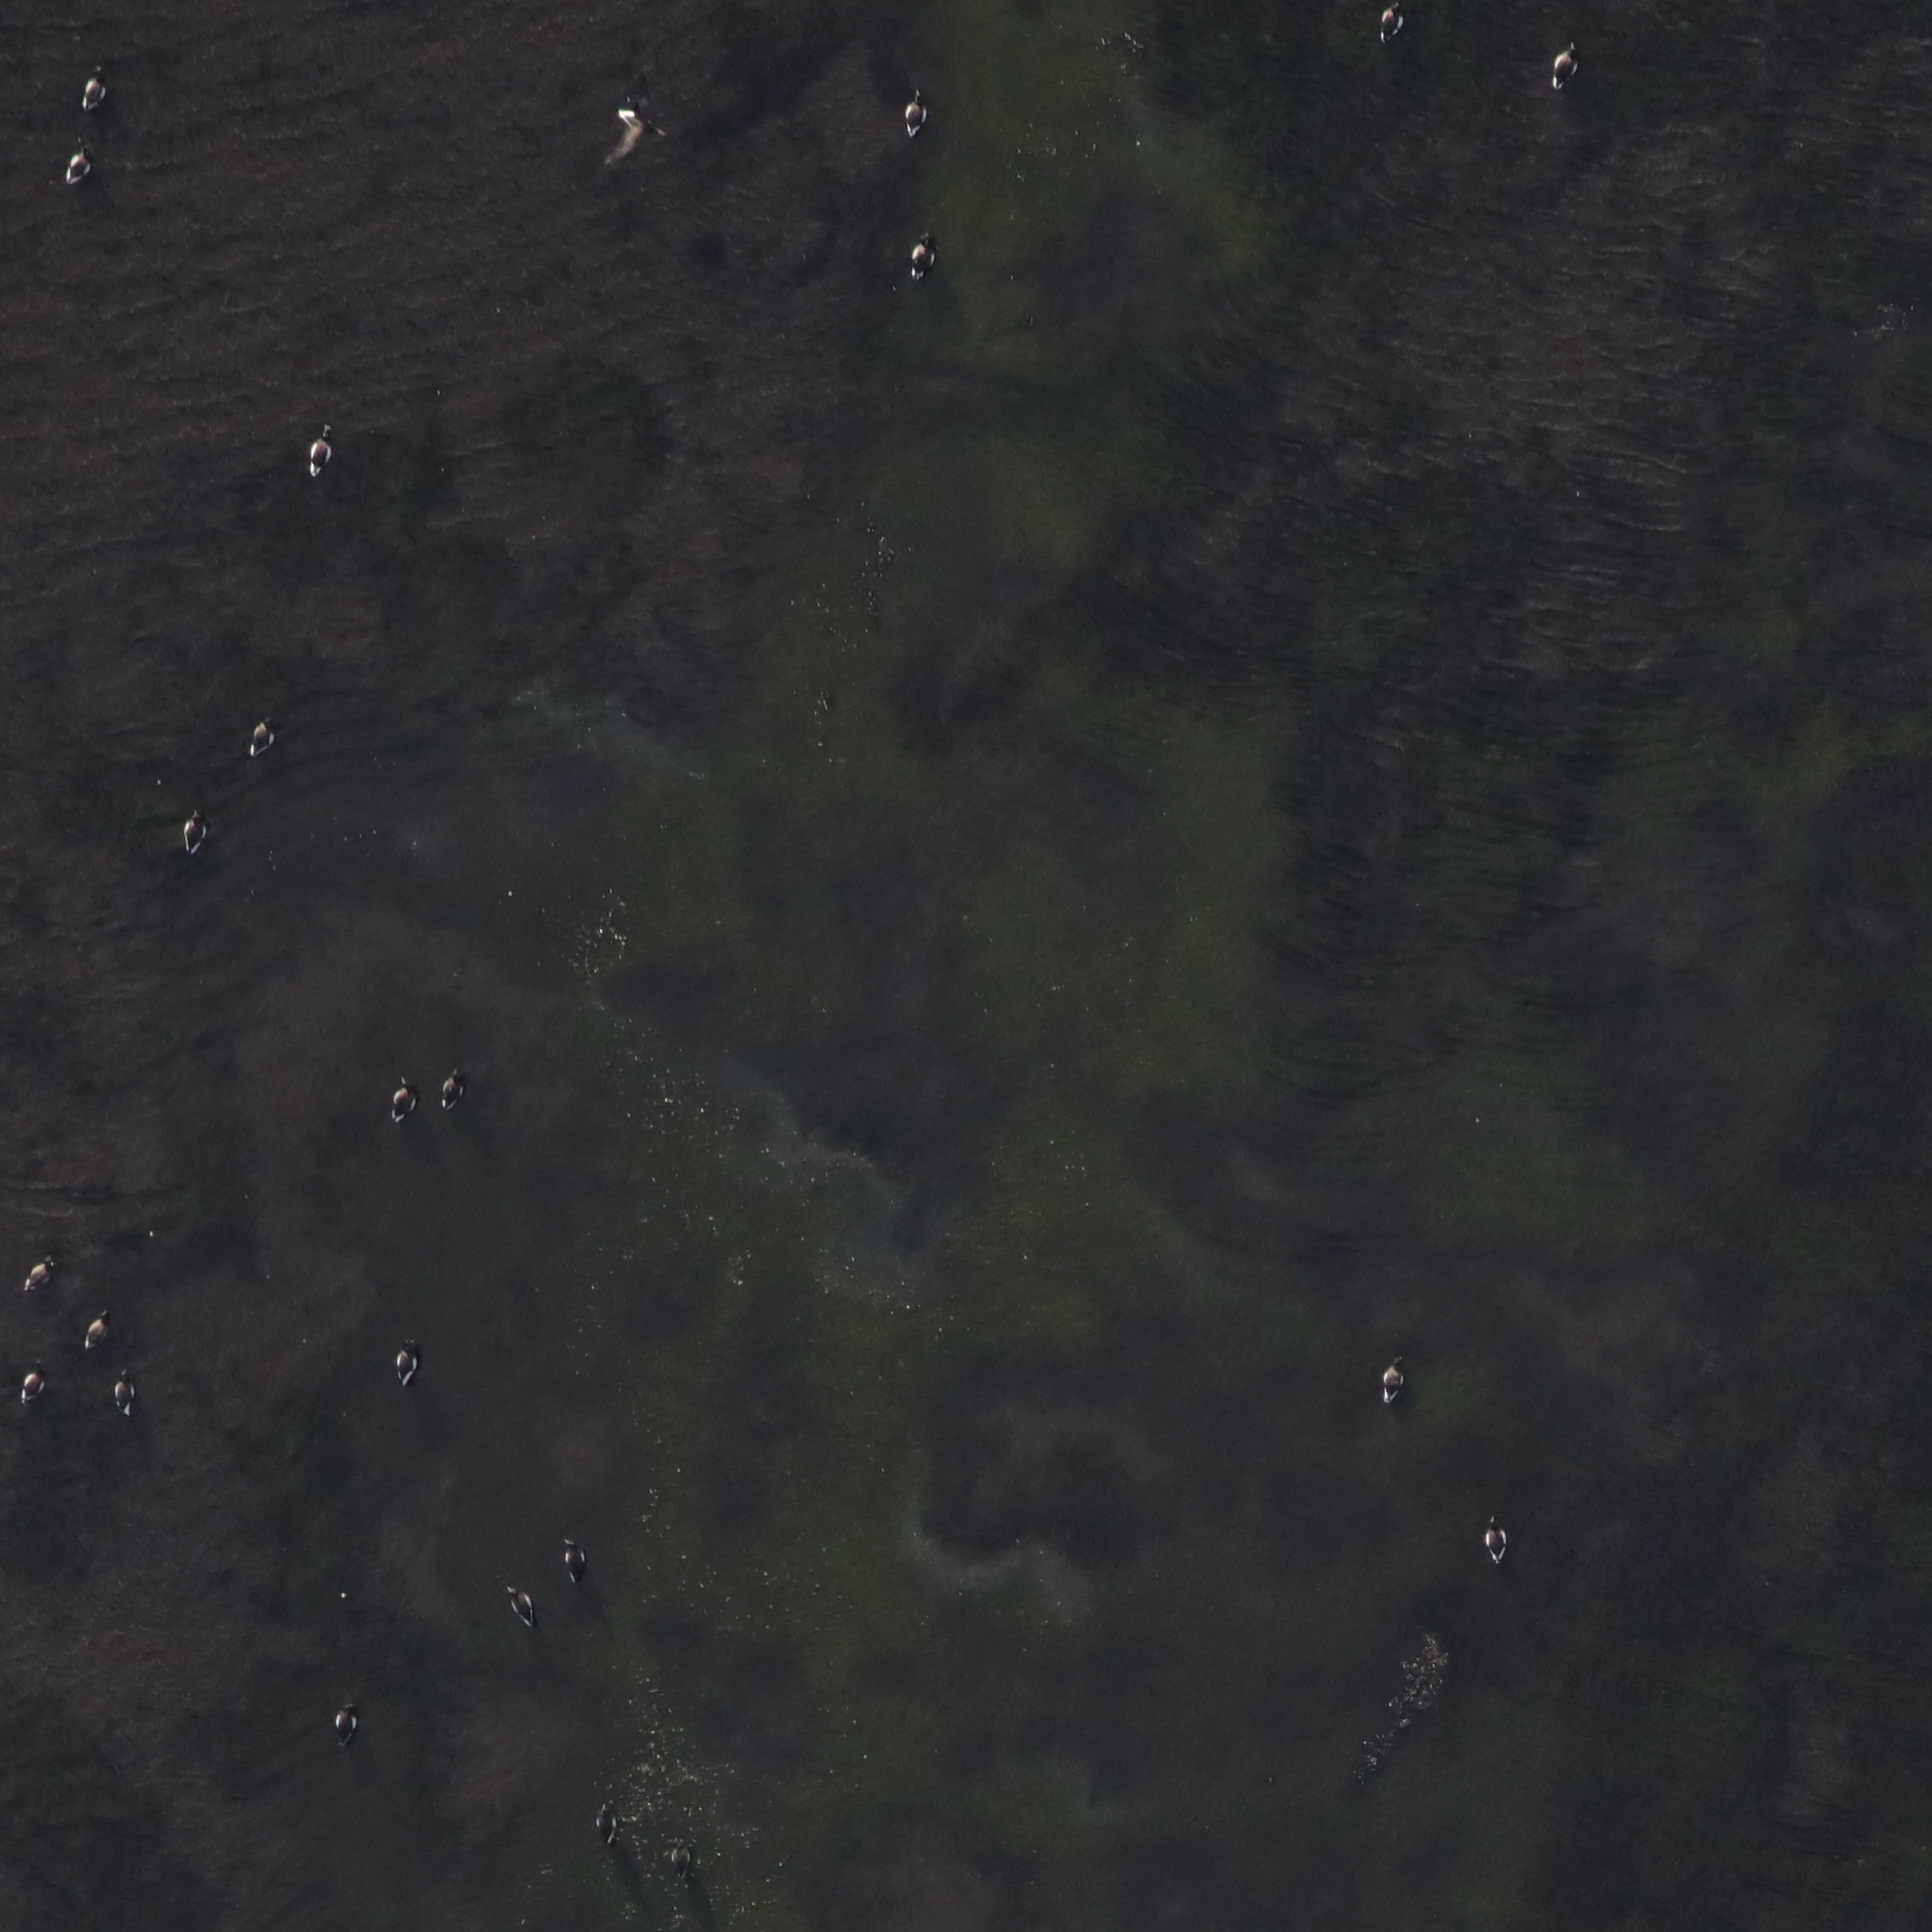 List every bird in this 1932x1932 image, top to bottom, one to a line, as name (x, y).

brant (1397, 16)
brant (1564, 66)
brant (93, 92)
brant (917, 114)
brant (635, 127)
brant (80, 166)
brant (923, 259)
brant (320, 453)
brant (261, 738)
brant (195, 833)
brant (451, 1090)
brant (403, 1102)
brant (40, 1275)
brant (97, 1329)
brant (407, 1364)
brant (1392, 1381)
brant (32, 1385)
brant (124, 1394)
brant (1497, 1540)
brant (571, 1560)
brant (522, 1604)
brant (345, 1724)
brant (596, 1829)
brant (683, 1862)